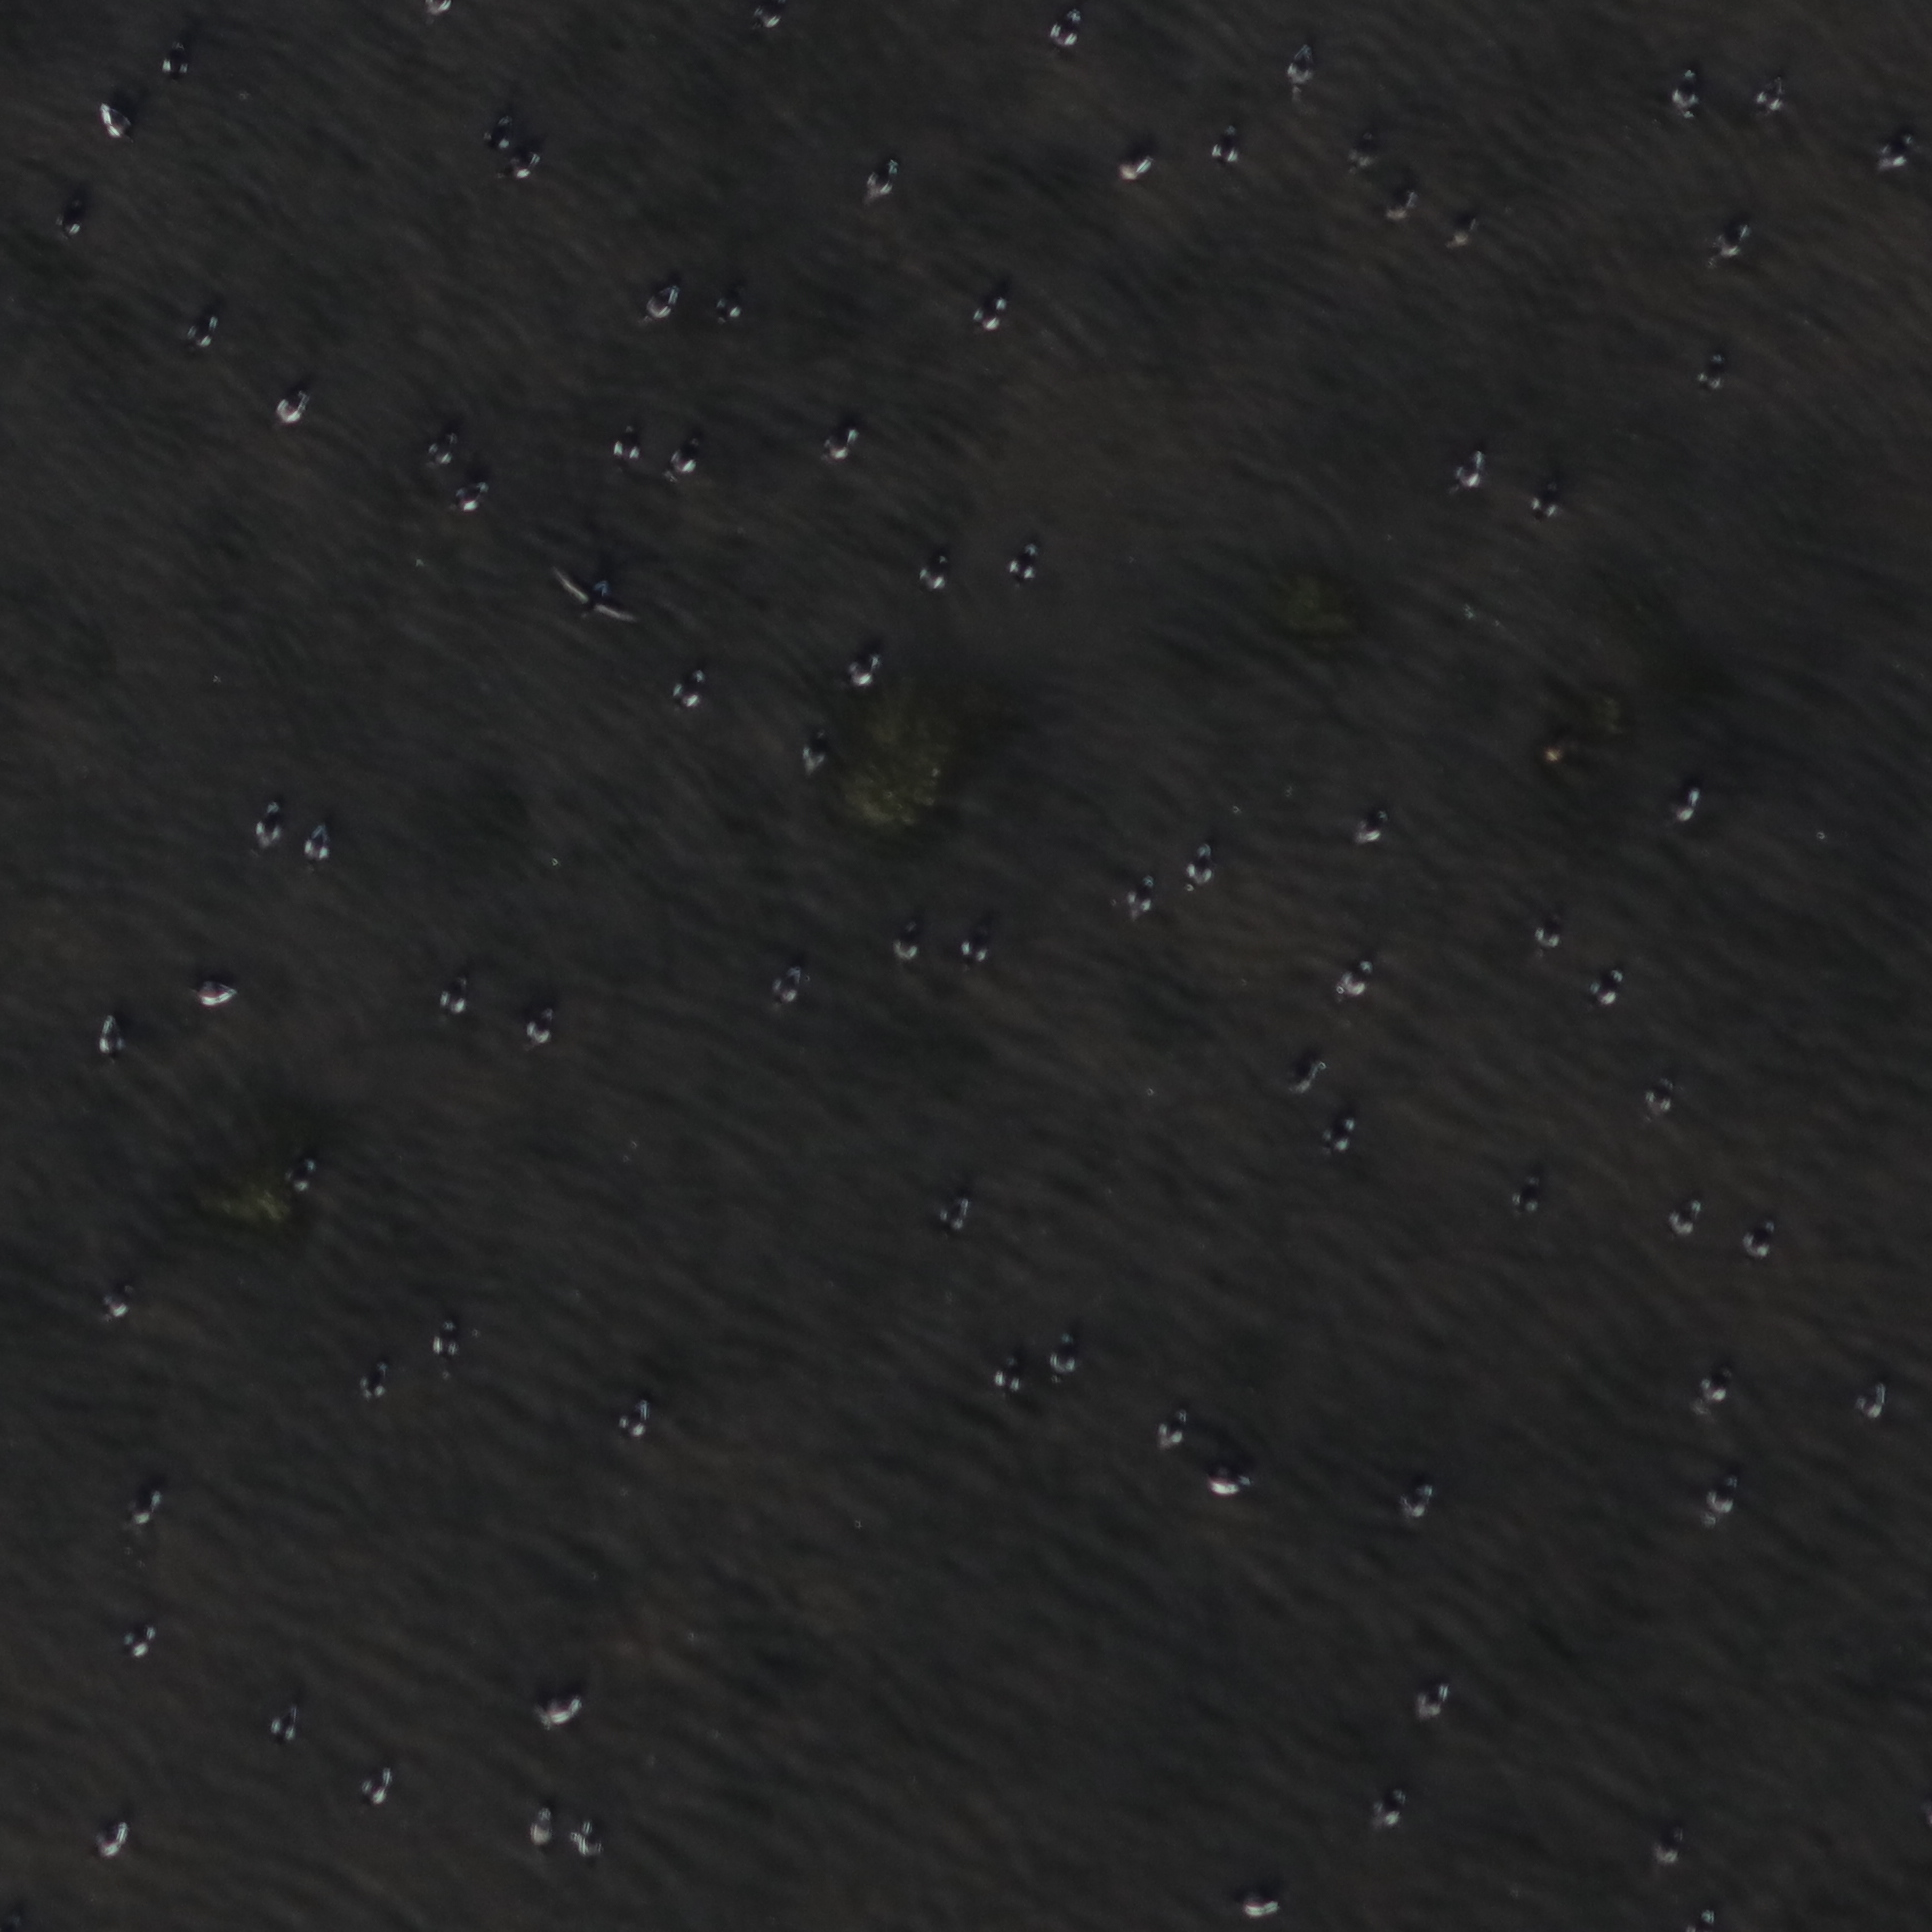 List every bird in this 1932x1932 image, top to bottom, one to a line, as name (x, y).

brant (767, 11)
brant (1065, 29)
brant (179, 61)
brant (1302, 79)
brant (1694, 90)
brant (1756, 96)
brant (120, 120)
brant (500, 137)
brant (1364, 149)
brant (1887, 150)
brant (1218, 151)
brant (1146, 165)
brant (515, 166)
brant (892, 181)
brant (1391, 202)
brant (67, 221)
brant (1476, 232)
brant (1727, 246)
brant (661, 303)
brant (988, 312)
brant (731, 314)
brant (197, 332)
brant (1714, 372)
brant (290, 404)
brant (839, 445)
brant (438, 448)
brant (630, 448)
brant (678, 461)
brant (1475, 481)
brant (466, 492)
brant (1544, 507)
brant (1023, 566)
brant (932, 572)
brant (602, 589)
brant (859, 669)
brant (687, 691)
brant (814, 752)
brant (1690, 794)
brant (276, 810)
brant (1369, 824)
brant (316, 846)
brant (1200, 868)
brant (1141, 893)
brant (973, 941)
brant (1551, 941)
brant (903, 947)
brant (1357, 985)
brant (786, 986)
brant (455, 988)
brant (1607, 994)
brant (214, 997)
brant (546, 1032)
brant (107, 1035)
brant (1300, 1077)
brant (1653, 1102)
brant (1340, 1132)
brant (310, 1187)
brant (1532, 1207)
brant (1685, 1211)
brant (956, 1220)
brant (1759, 1235)
brant (115, 1302)
brant (449, 1343)
brant (1065, 1364)
brant (1006, 1379)
brant (378, 1386)
brant (1715, 1392)
brant (1873, 1405)
brant (633, 1419)
brant (1173, 1435)
brant (1225, 1485)
brant (1719, 1496)
brant (1417, 1499)
brant (143, 1511)
brant (145, 1641)
brant (1428, 1693)
brant (558, 1712)
brant (286, 1723)
brant (383, 1790)
brant (1387, 1807)
brant (550, 1834)
brant (112, 1842)
brant (592, 1848)
brant (1676, 1853)
brant (1255, 1901)
brant (1701, 1926)